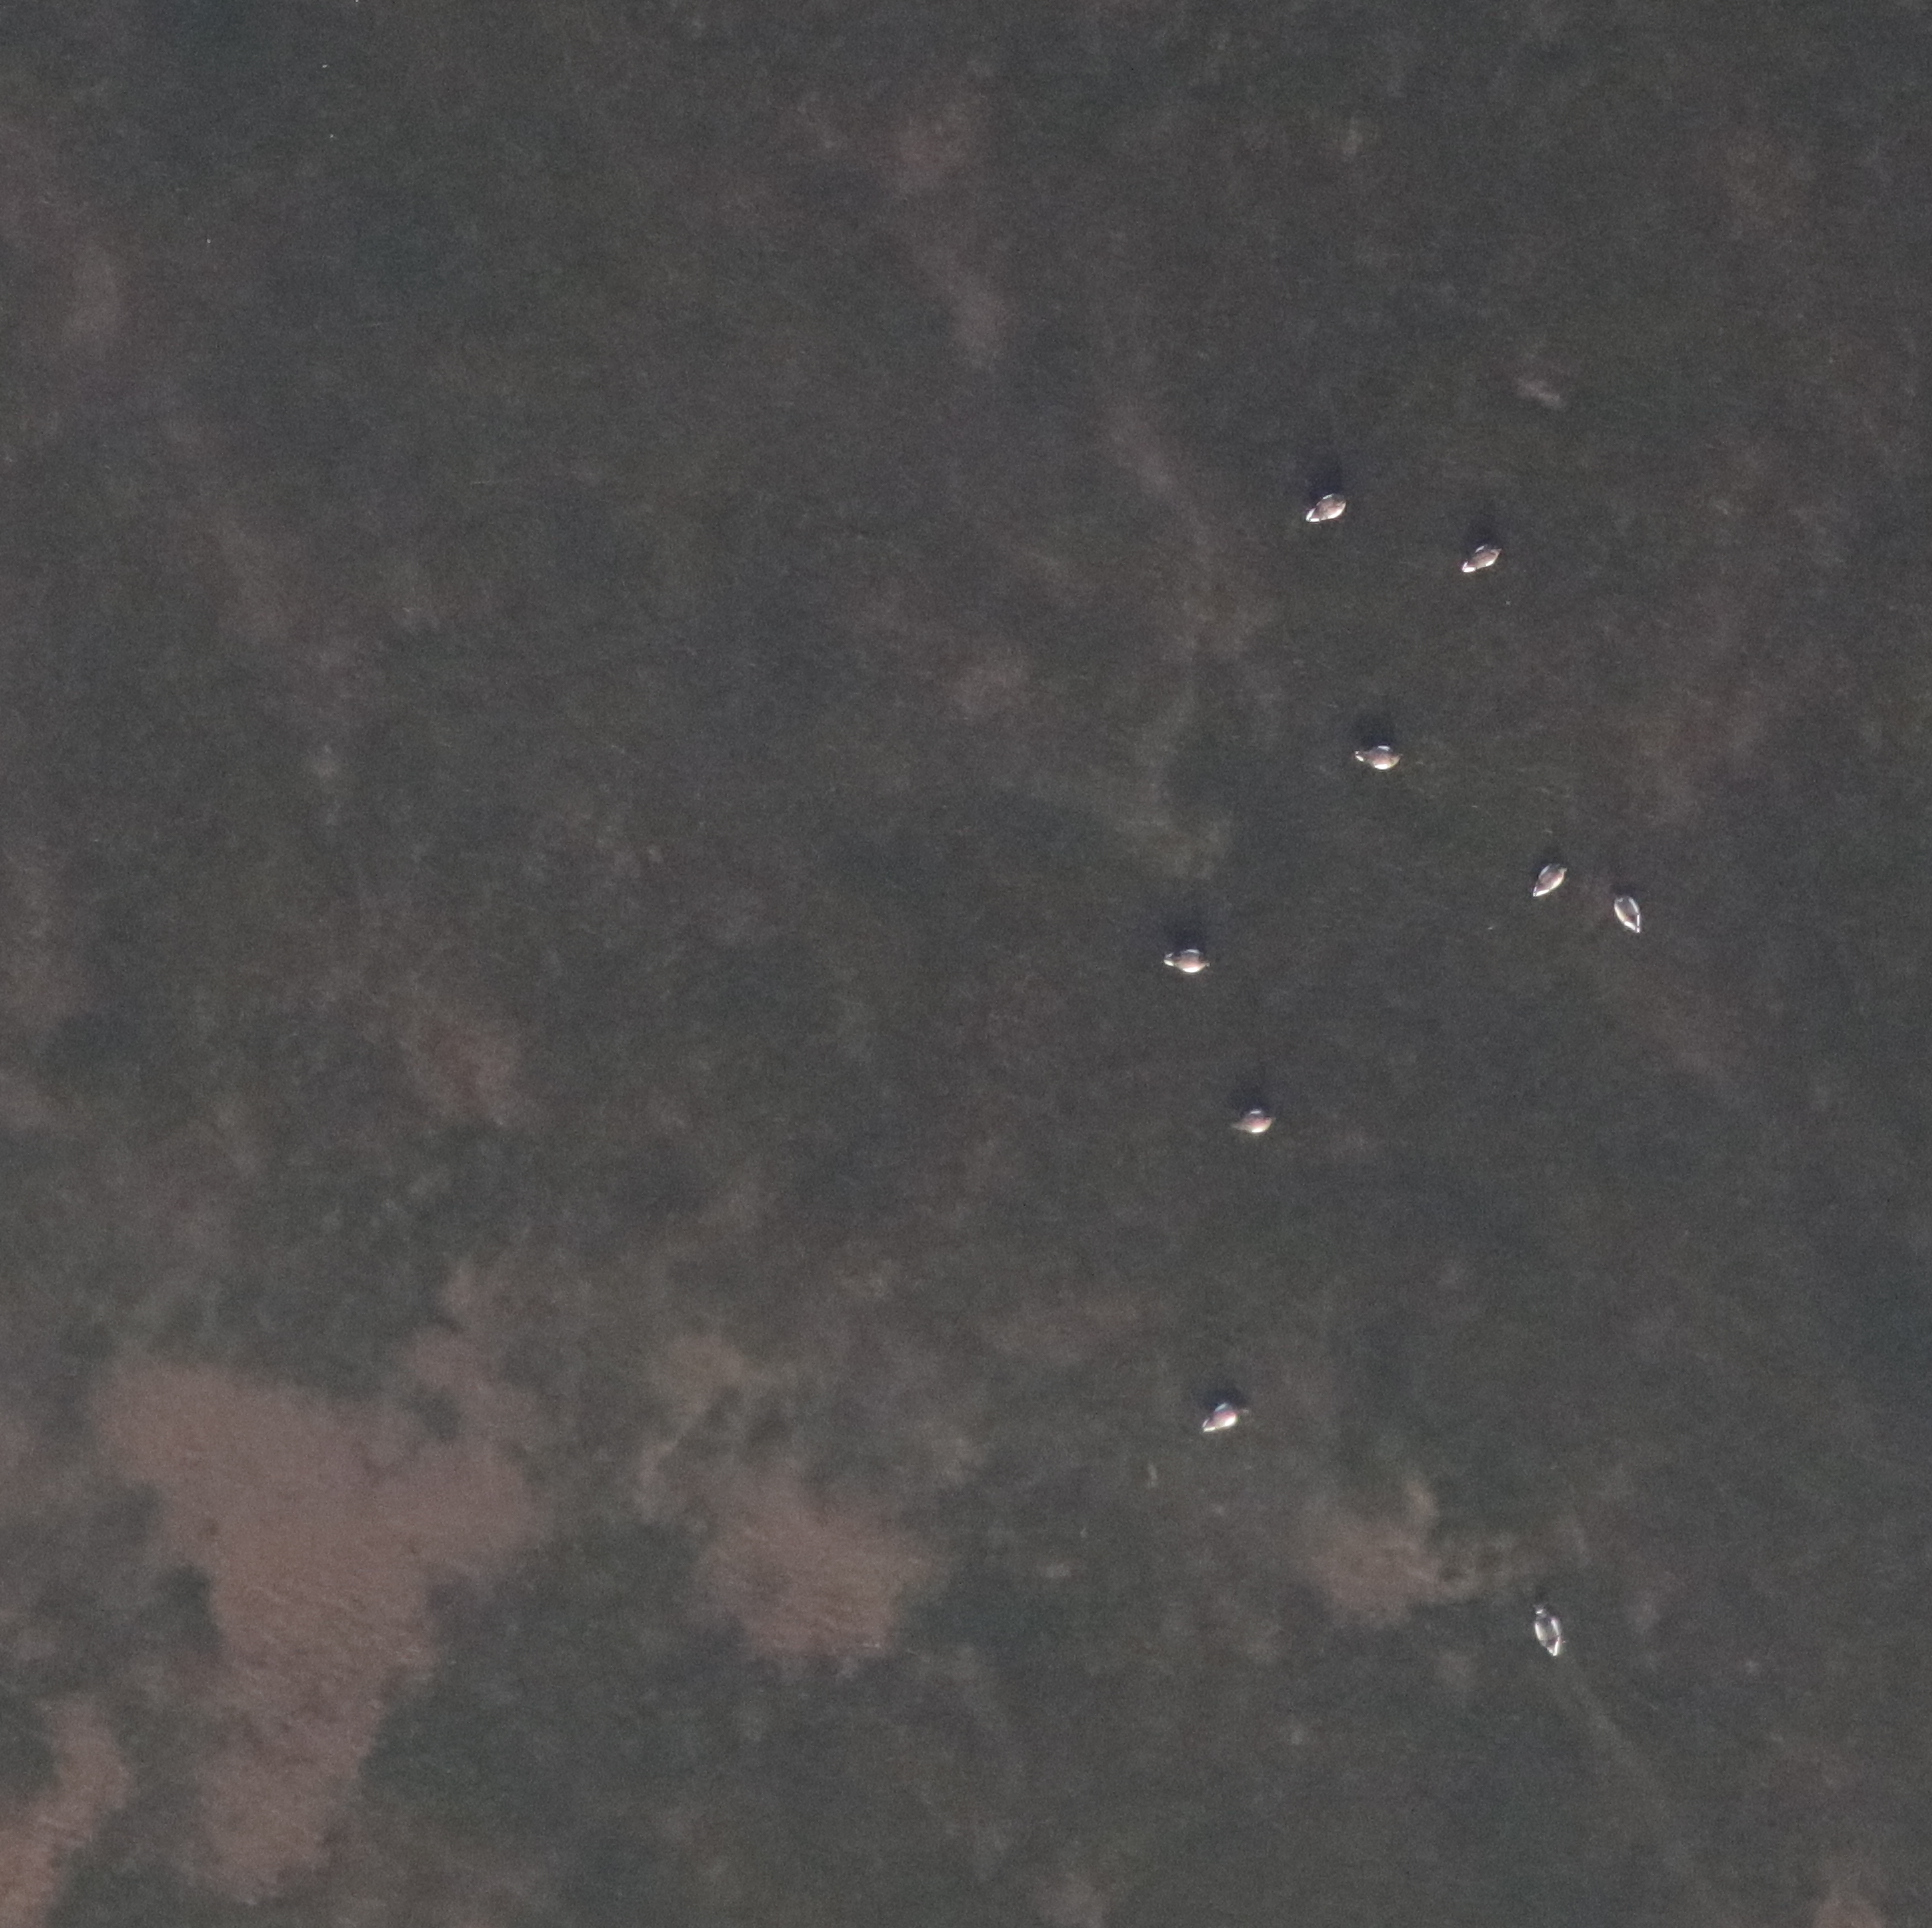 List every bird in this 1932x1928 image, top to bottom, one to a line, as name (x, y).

brant (1327, 508)
brant (1481, 558)
brant (1379, 758)
brant (1549, 879)
brant (1624, 912)
brant (1188, 960)
brant (1253, 1121)
brant (1223, 1417)
brant (1547, 1630)